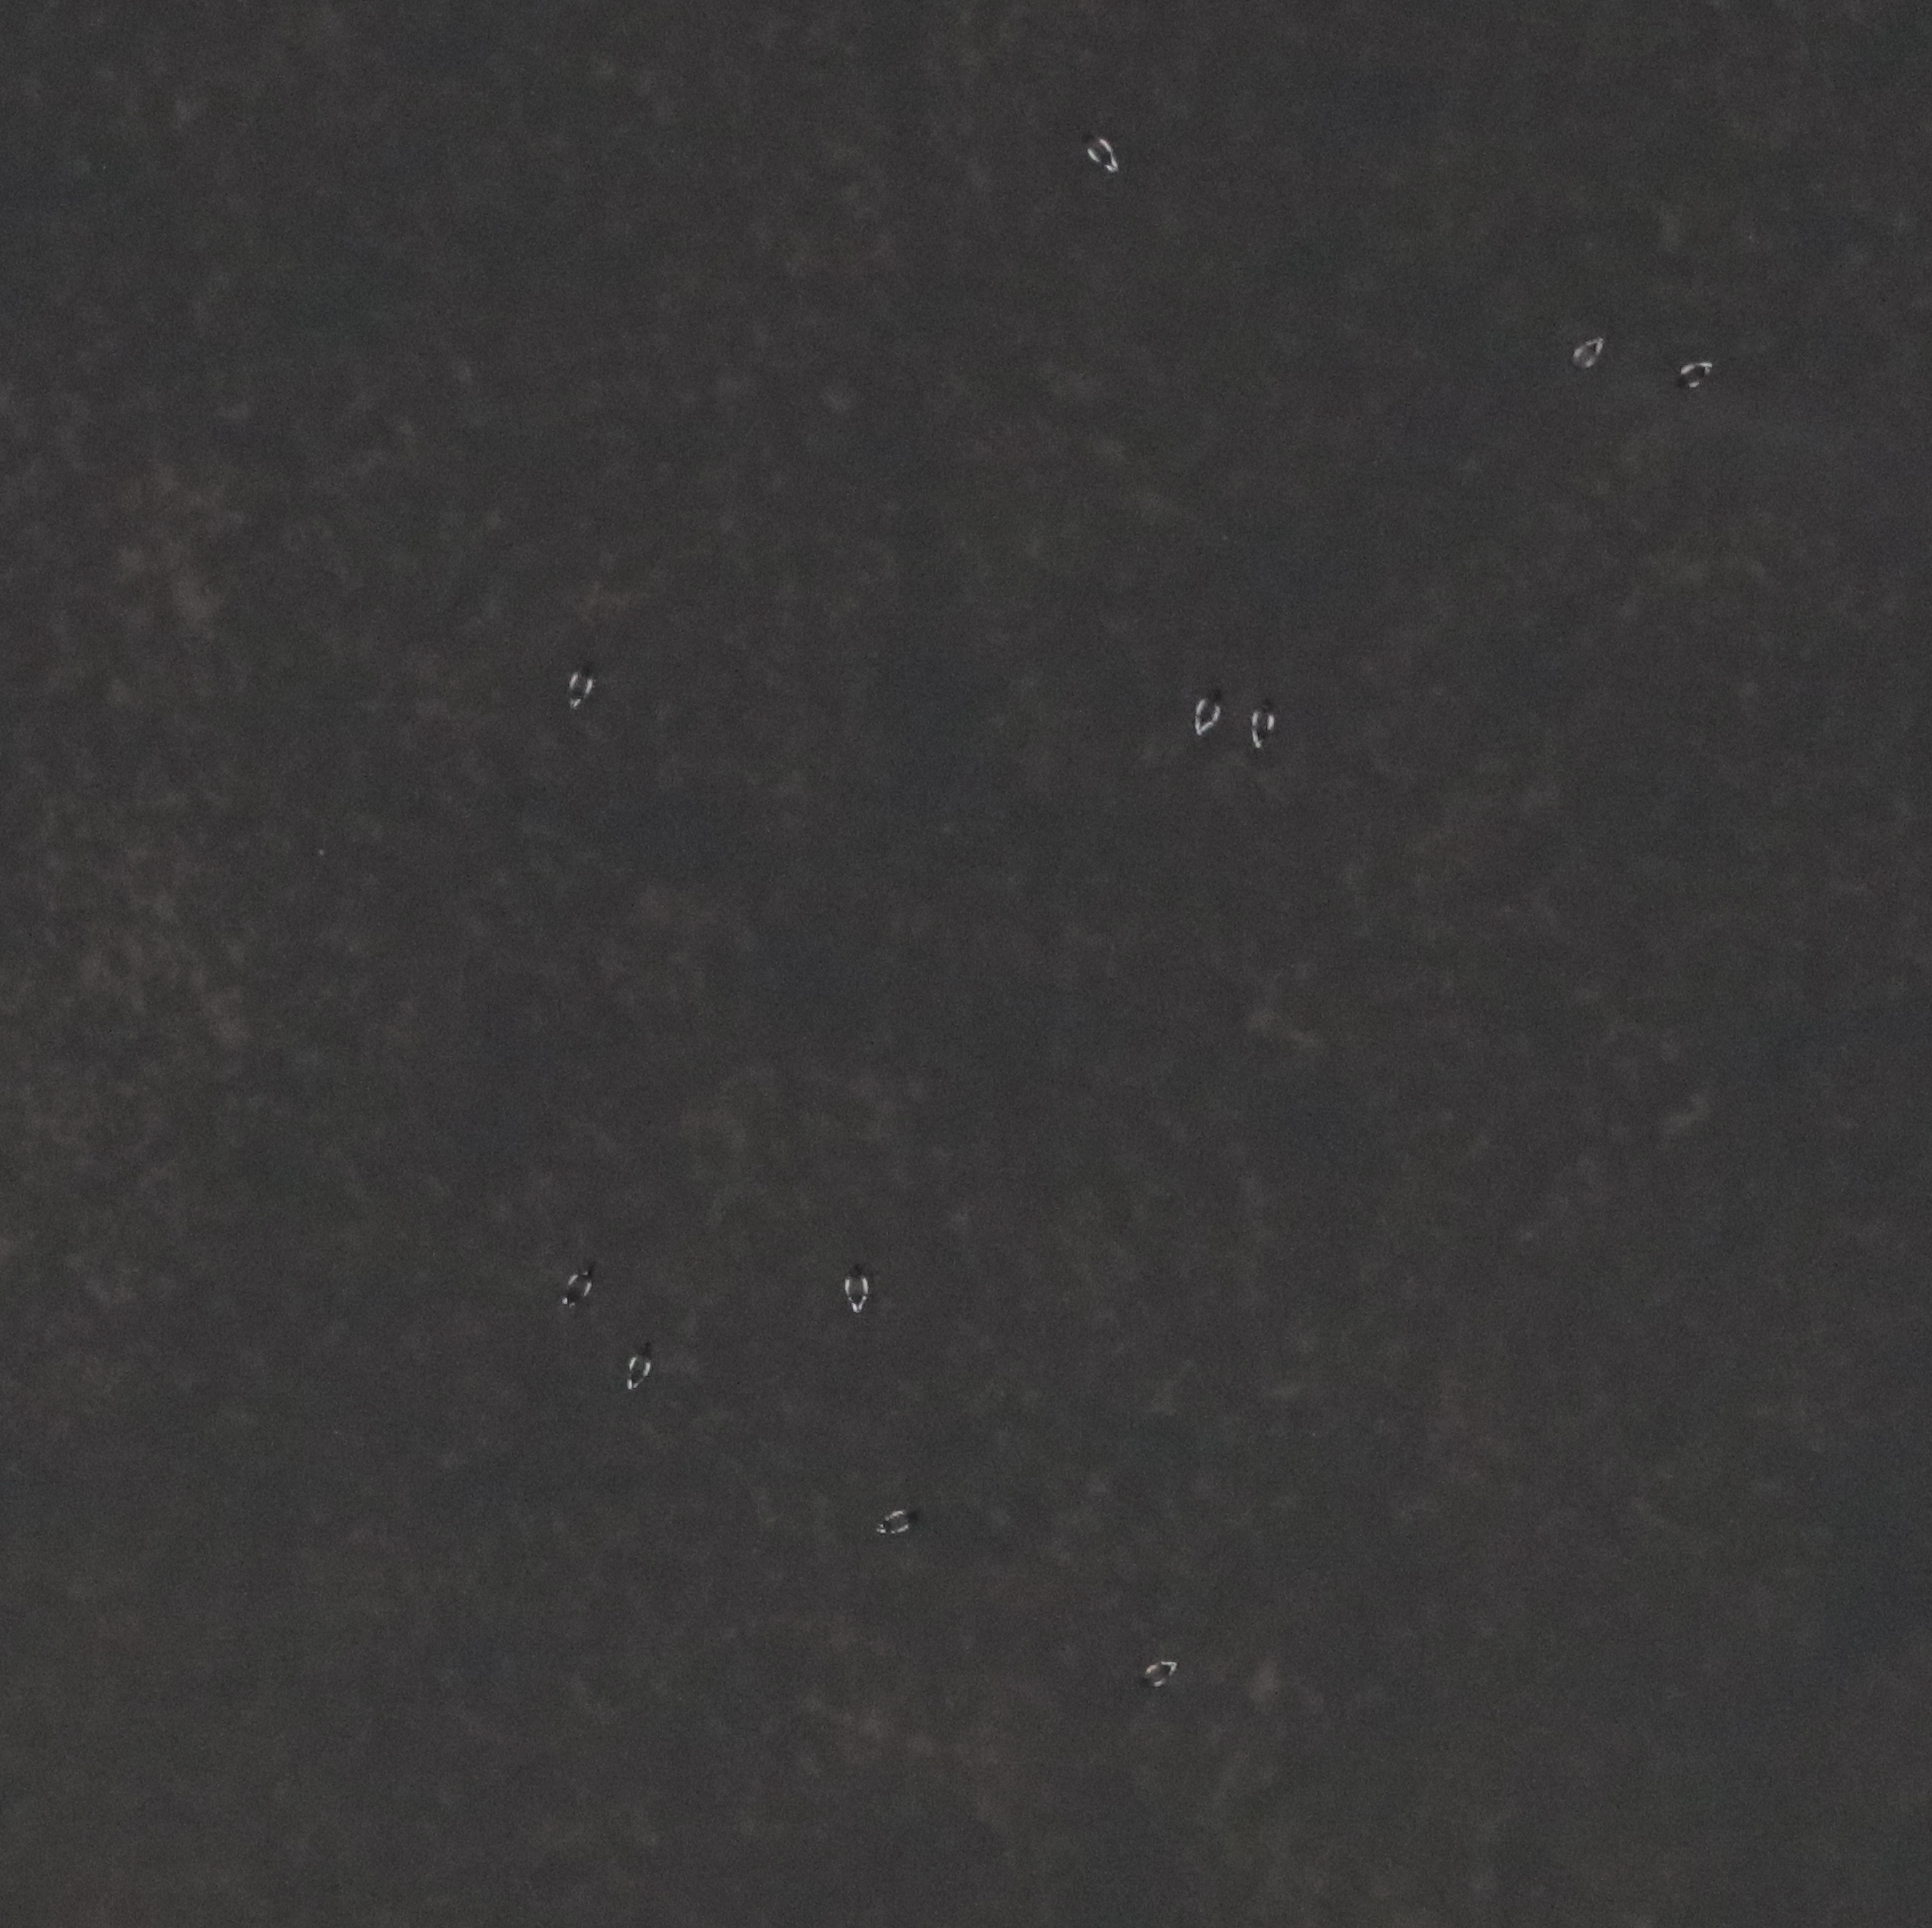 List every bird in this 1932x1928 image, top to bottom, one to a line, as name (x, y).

brant (1102, 152)
brant (1586, 355)
brant (1694, 376)
brant (582, 686)
brant (1207, 713)
brant (1260, 726)
brant (578, 1288)
brant (857, 1289)
brant (639, 1369)
brant (897, 1523)
brant (1158, 1673)